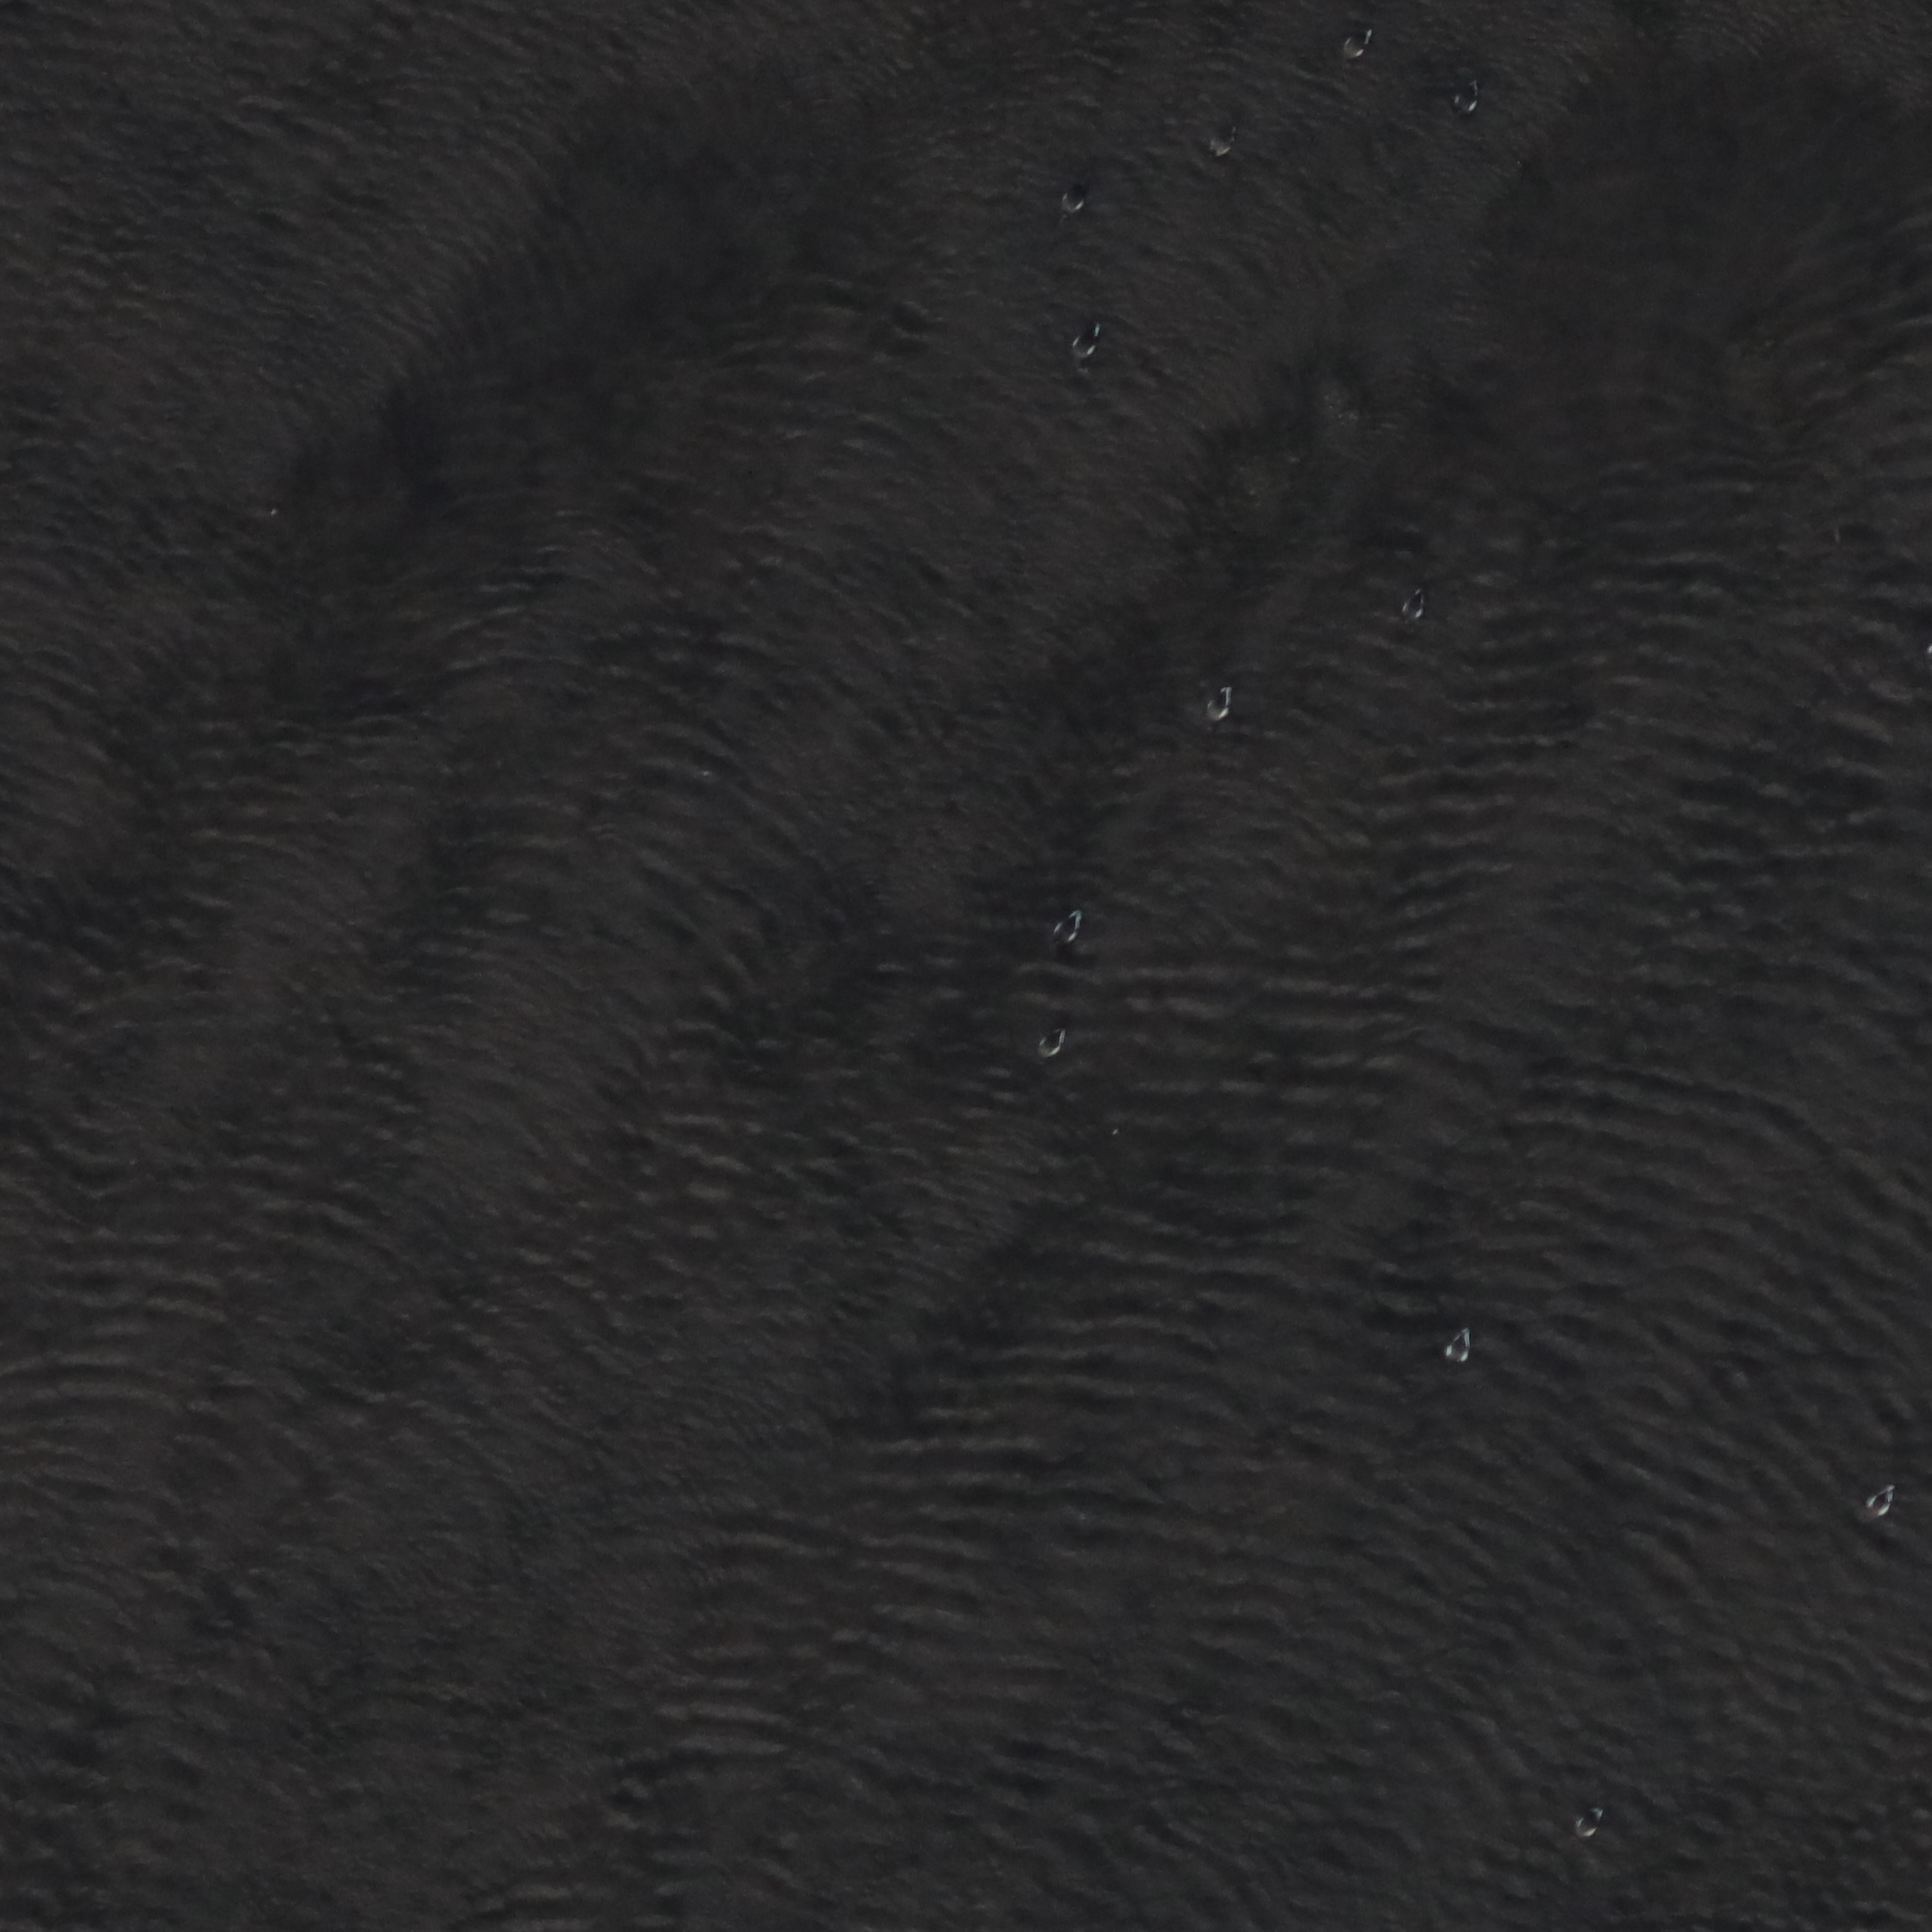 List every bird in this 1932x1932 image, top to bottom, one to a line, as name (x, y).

brant (1352, 47)
brant (1469, 92)
brant (1221, 148)
brant (1076, 189)
brant (1085, 345)
brant (1415, 607)
brant (1222, 704)
brant (1071, 930)
brant (1047, 1049)
brant (1459, 1347)
brant (1877, 1506)
brant (1586, 1821)